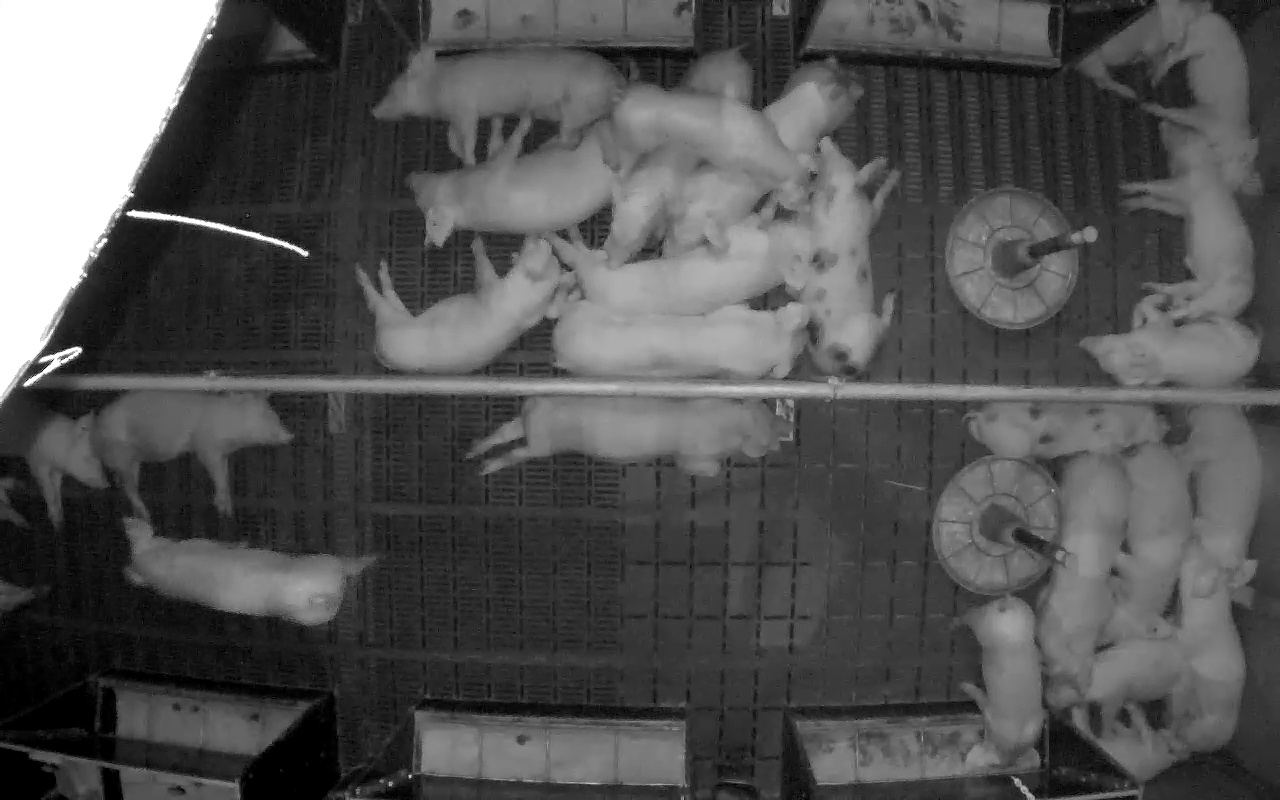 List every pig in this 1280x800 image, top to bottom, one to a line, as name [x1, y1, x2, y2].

pig [1070, 0, 1213, 102]
pig [1146, 14, 1261, 193]
pig [601, 40, 756, 272]
pig [370, 46, 628, 165]
pig [661, 57, 865, 260]
pig [611, 82, 823, 217]
pig [402, 112, 623, 250]
pig [1118, 120, 1257, 320]
pig [800, 135, 904, 381]
pig [540, 197, 813, 317]
pig [355, 233, 579, 372]
pig [545, 283, 812, 378]
pig [1078, 295, 1261, 387]
pig [88, 390, 297, 521]
pig [463, 395, 793, 479]
pig [963, 401, 1171, 461]
pig [1, 402, 113, 535]
pig [1169, 403, 1261, 590]
pig [1093, 443, 1193, 650]
pig [1034, 451, 1134, 697]
pig [0, 476, 52, 615]
pig [122, 516, 379, 628]
pig [1162, 534, 1260, 755]
pig [951, 595, 1046, 773]
pig [1044, 639, 1205, 743]
pig [1069, 698, 1193, 784]